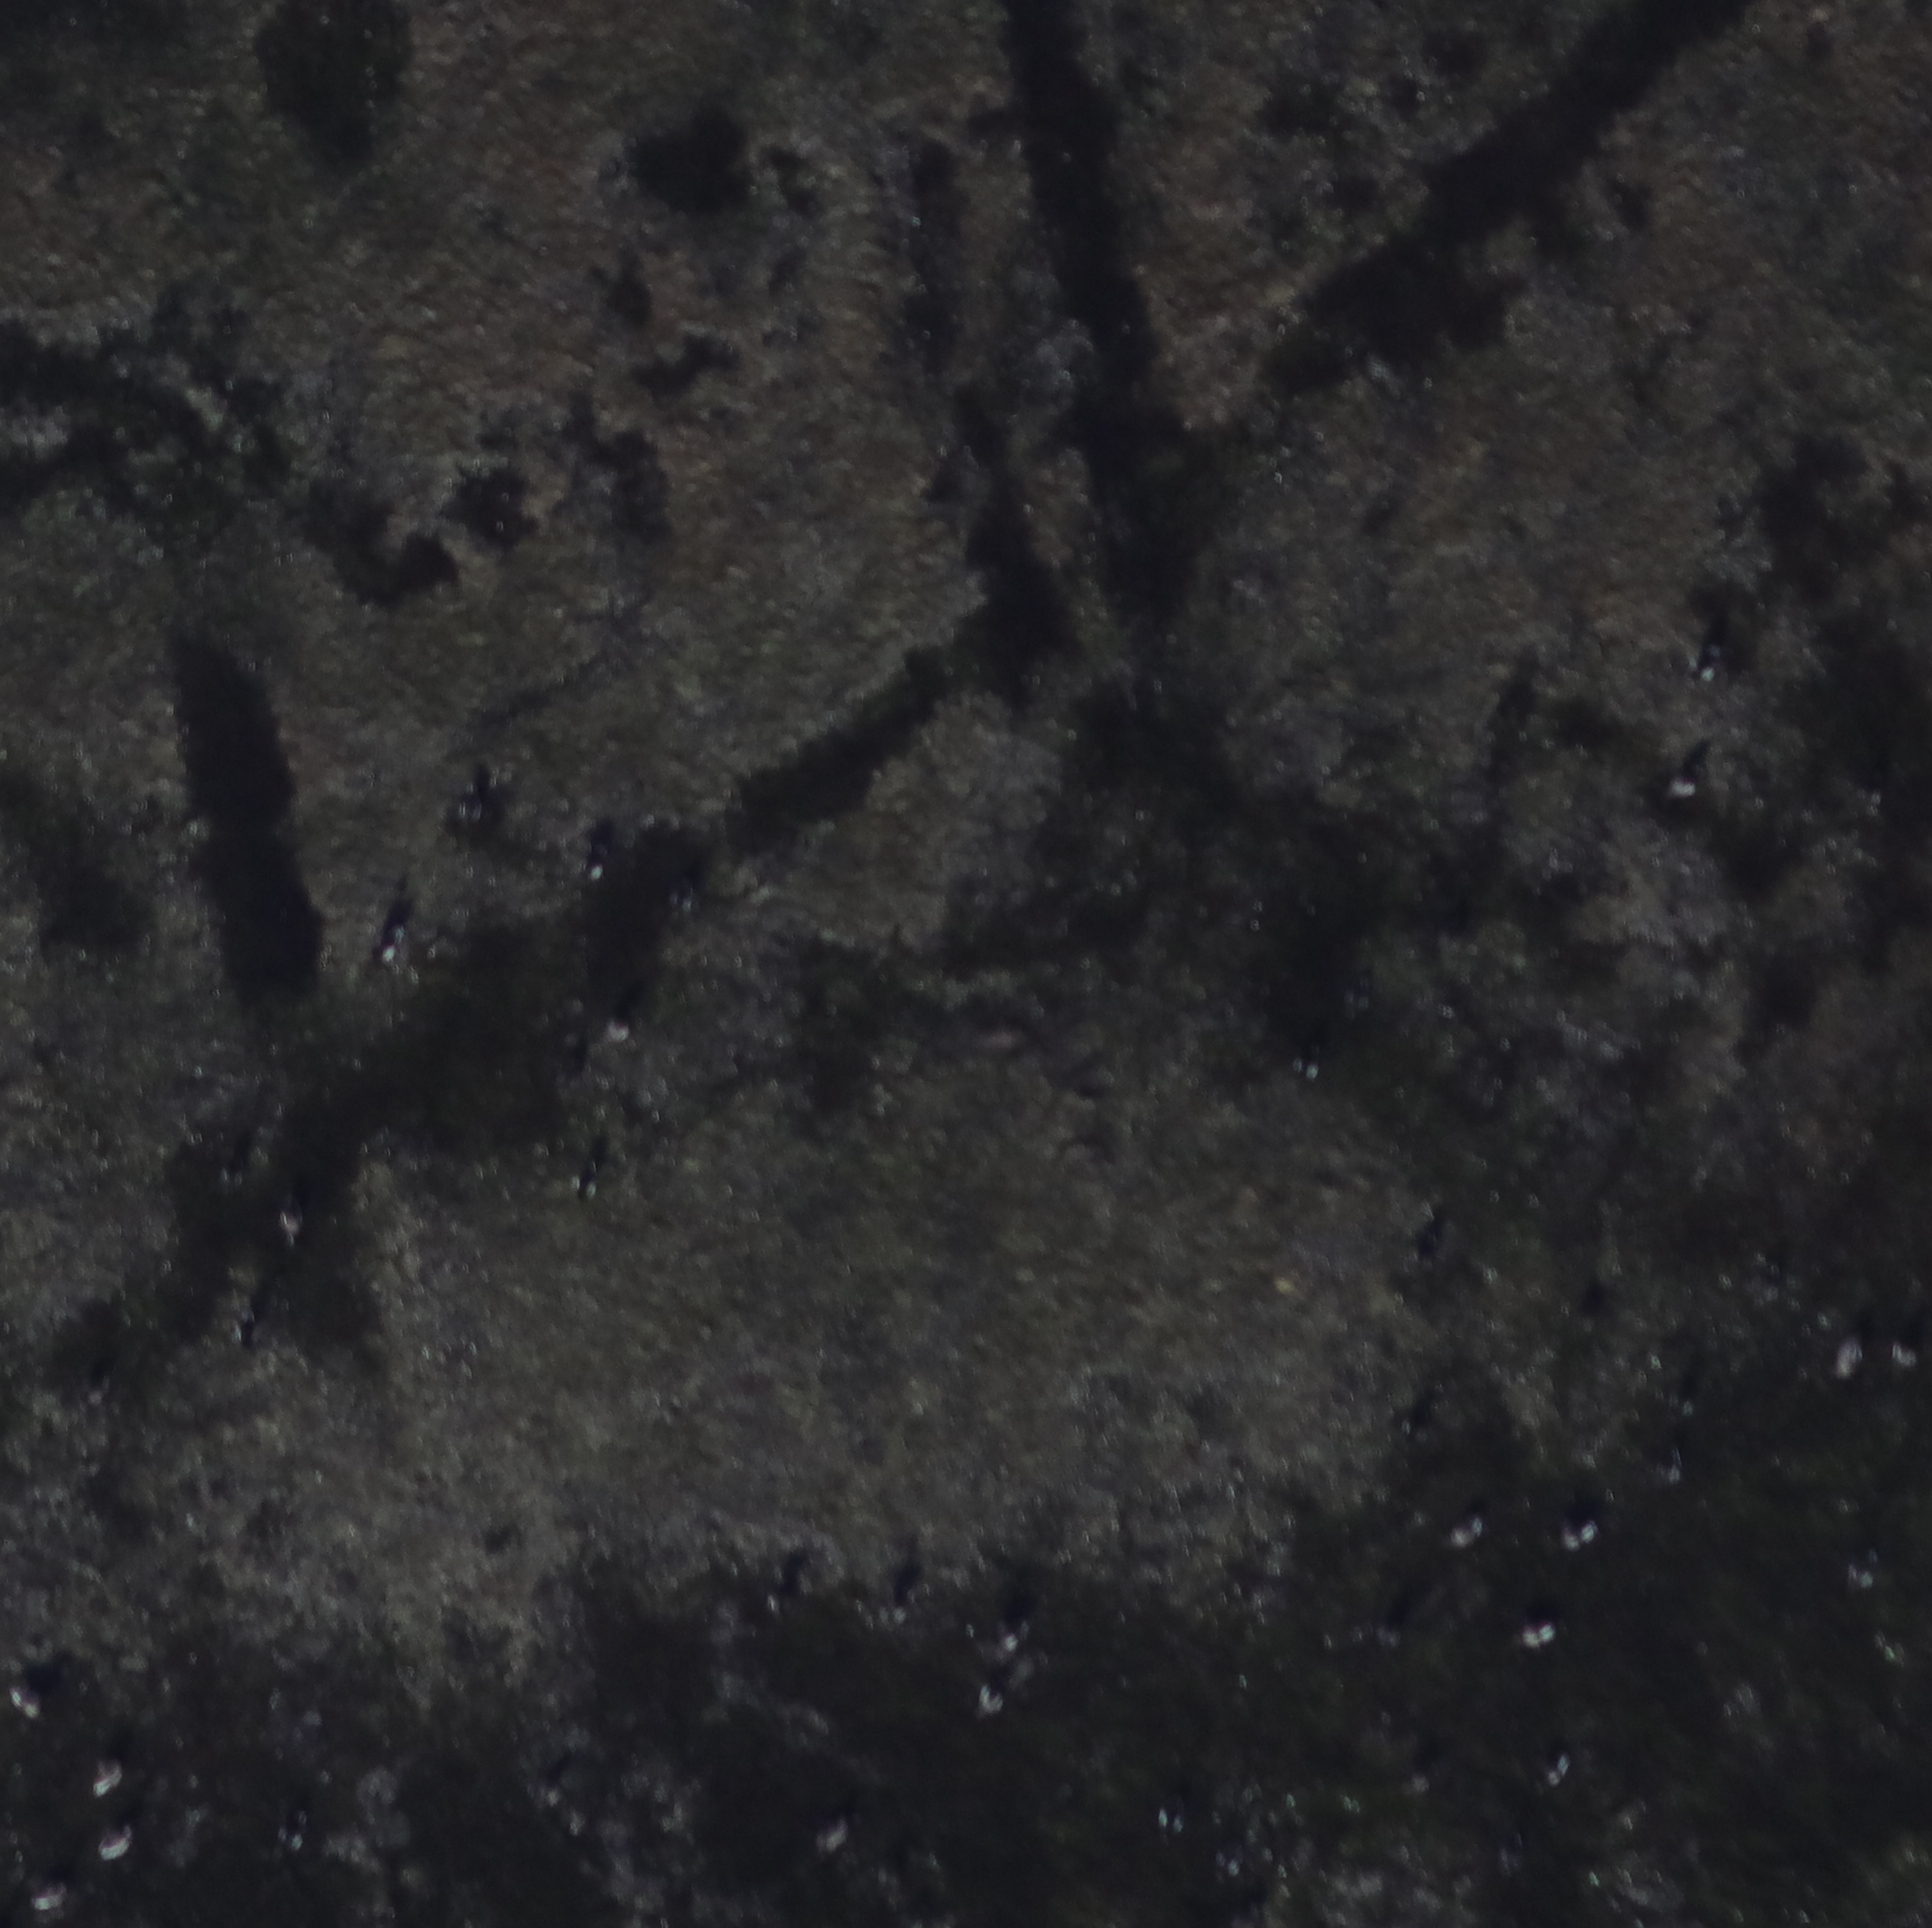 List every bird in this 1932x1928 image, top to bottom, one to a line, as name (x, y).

brant (1708, 658)
brant (1683, 792)
brant (471, 811)
brant (595, 870)
brant (682, 896)
brant (385, 945)
brant (613, 1025)
brant (1303, 1062)
brant (591, 1183)
brant (296, 1218)
brant (1421, 1251)
brant (1767, 1292)
brant (1586, 1324)
brant (244, 1332)
brant (1856, 1353)
brant (1907, 1355)
brant (1681, 1402)
brant (1413, 1424)
brant (1661, 1470)
brant (1576, 1534)
brant (1469, 1541)
brant (1867, 1573)
brant (778, 1602)
brant (896, 1619)
brant (1372, 1631)
brant (1539, 1633)
brant (1012, 1639)
brant (21, 1698)
brant (993, 1701)
brant (1563, 1764)
brant (114, 1776)
brant (1427, 1780)
brant (541, 1797)
brant (1176, 1824)
brant (298, 1836)
brant (118, 1838)
brant (835, 1839)
brant (1234, 1863)
brant (45, 1898)